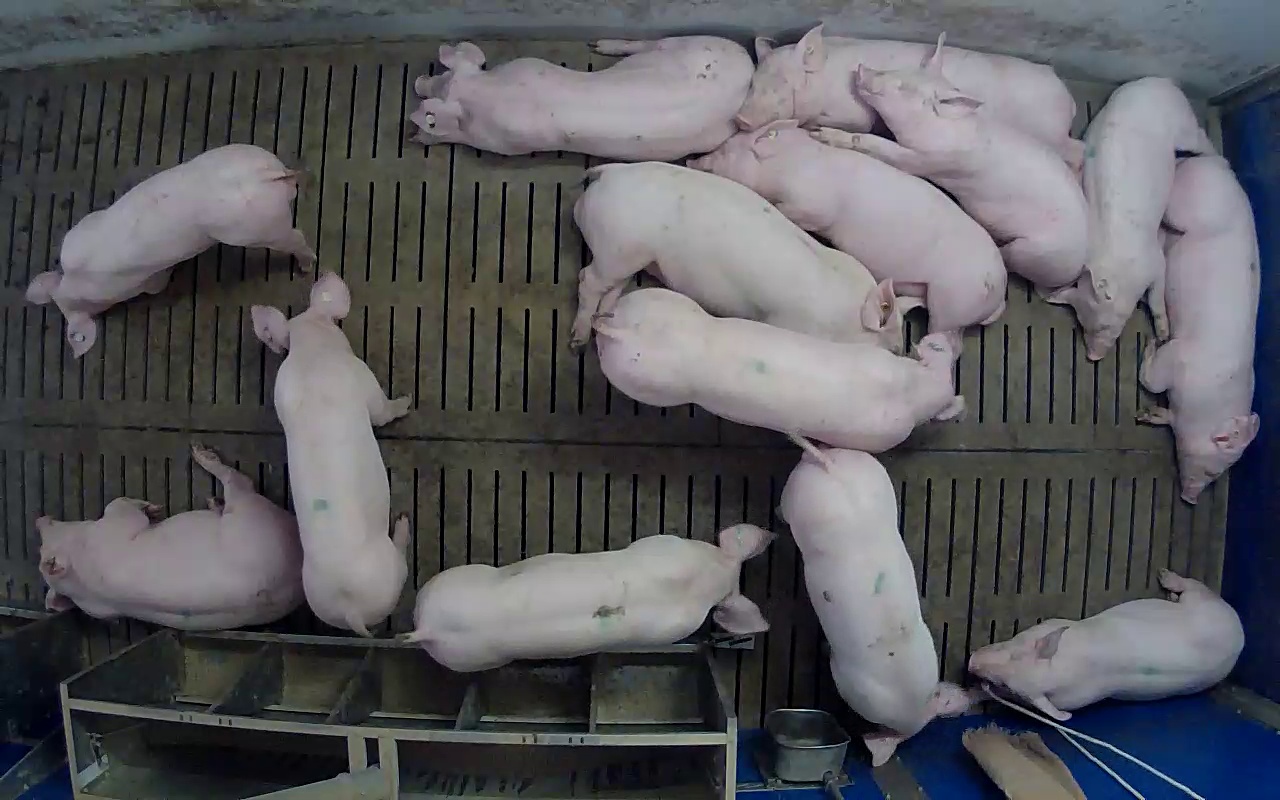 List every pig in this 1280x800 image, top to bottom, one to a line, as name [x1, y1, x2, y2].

pig [733, 22, 1086, 187]
pig [808, 30, 1086, 286]
pig [405, 35, 755, 155]
pig [1044, 77, 1219, 366]
pig [686, 116, 1010, 357]
pig [23, 144, 322, 360]
pig [1136, 152, 1260, 506]
pig [573, 157, 923, 362]
pig [252, 268, 411, 638]
pig [589, 285, 963, 452]
pig [777, 435, 972, 764]
pig [36, 443, 307, 633]
pig [403, 523, 780, 674]
pig [967, 569, 1244, 719]